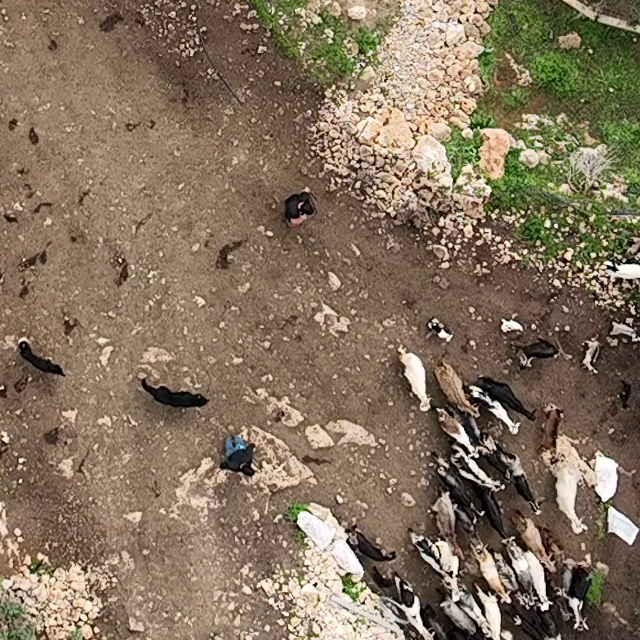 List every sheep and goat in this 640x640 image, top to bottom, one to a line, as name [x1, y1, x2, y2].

goat [606, 264, 639, 279]
goat [428, 317, 452, 342]
goat [500, 320, 522, 333]
goat [611, 321, 639, 343]
goat [582, 338, 599, 374]
goat [516, 339, 559, 369]
goat [398, 347, 431, 411]
goat [436, 363, 480, 417]
goat [479, 377, 535, 422]
goat [470, 384, 520, 435]
goat [537, 402, 565, 466]
goat [436, 408, 481, 458]
goat [466, 416, 493, 456]
goat [450, 444, 503, 493]
goat [494, 447, 541, 514]
goat [430, 453, 485, 526]
goat [556, 465, 588, 536]
goat [475, 486, 515, 545]
goat [432, 493, 461, 559]
goat [455, 504, 485, 555]
goat [513, 509, 556, 572]
goat [539, 526, 567, 598]
goat [346, 528, 397, 562]
goat [409, 528, 451, 585]
goat [500, 534, 537, 606]
goat [433, 540, 463, 602]
goat [472, 543, 512, 604]
goat [490, 548, 531, 609]
goat [525, 549, 553, 611]
goat [554, 559, 576, 621]
goat [463, 562, 492, 594]
goat [570, 563, 592, 629]
goat [393, 576, 433, 634]
goat [455, 589, 492, 635]
goat [438, 594, 476, 633]
goat [514, 601, 547, 632]
goat [501, 602, 539, 633]
goat [422, 604, 447, 634]
goat [538, 608, 560, 634]
goat [499, 609, 523, 634]